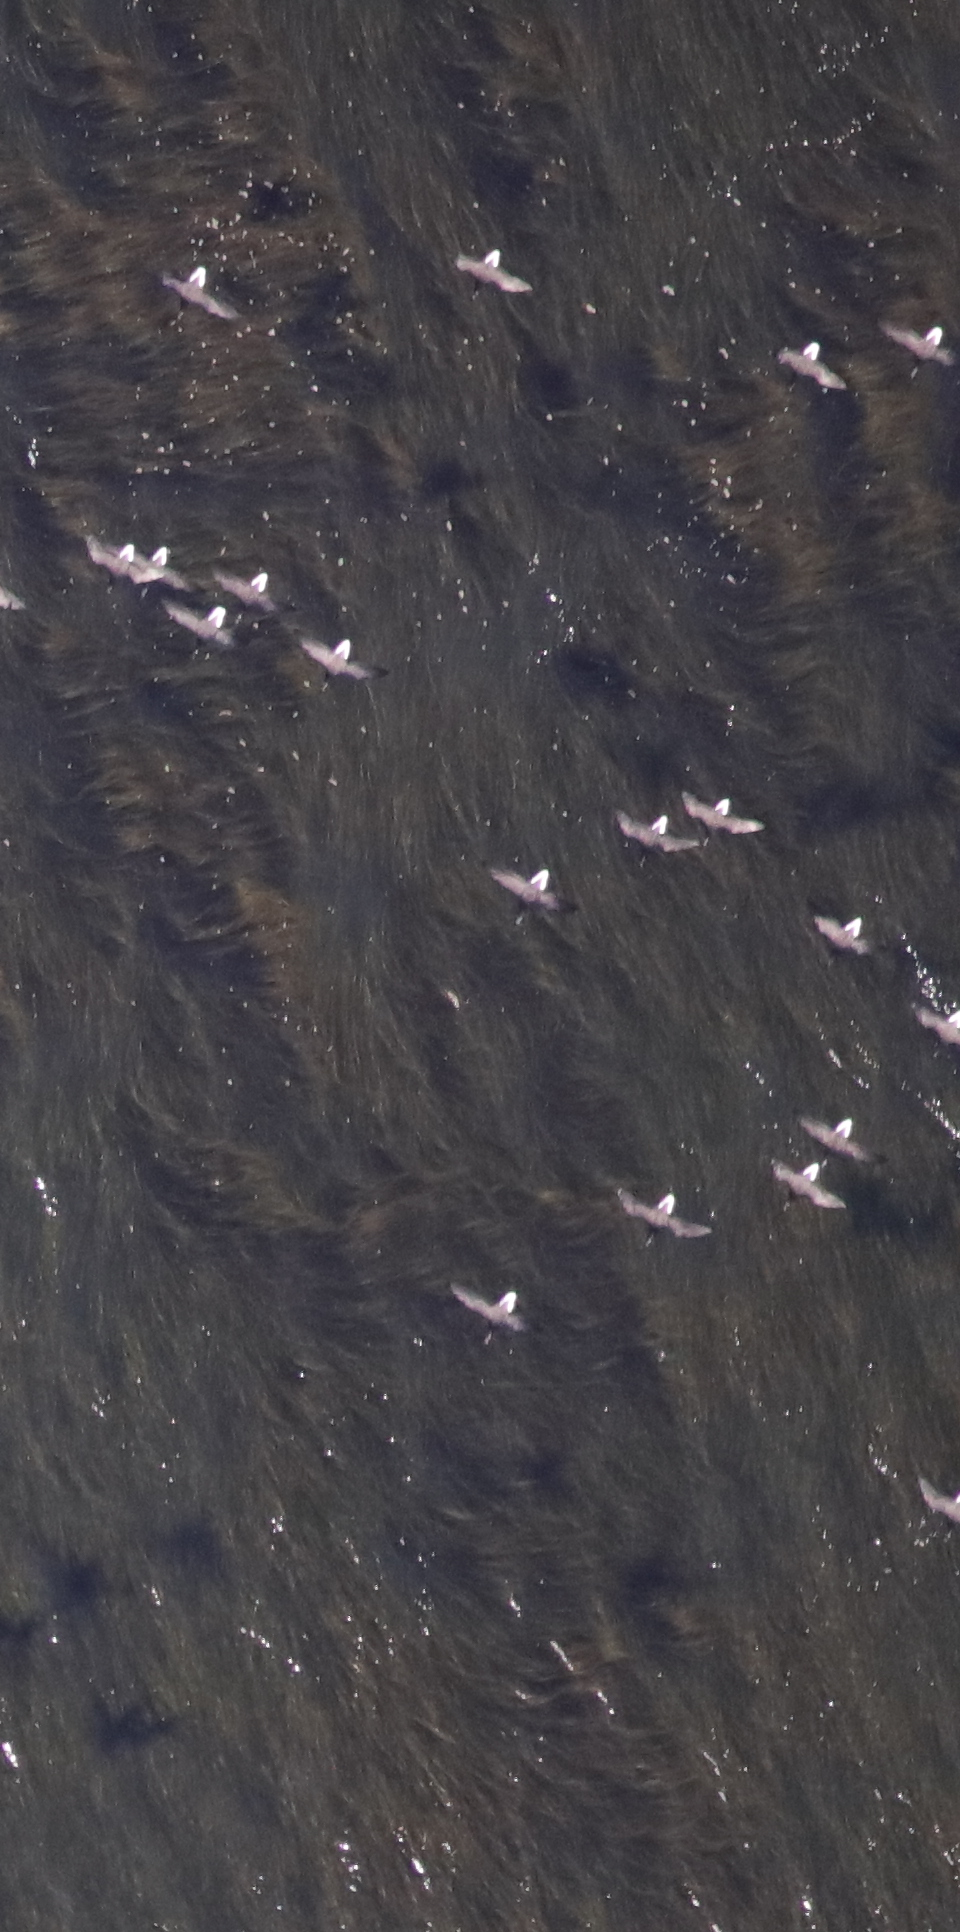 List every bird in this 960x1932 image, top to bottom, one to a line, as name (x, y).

brant (484, 272)
brant (185, 289)
brant (923, 344)
brant (804, 362)
brant (155, 566)
brant (119, 575)
brant (262, 593)
brant (212, 629)
brant (340, 666)
brant (727, 813)
brant (656, 850)
brant (536, 893)
brant (852, 945)
brant (941, 1037)
brant (830, 1140)
brant (812, 1185)
brant (656, 1215)
brant (502, 1312)
brant (956, 1513)